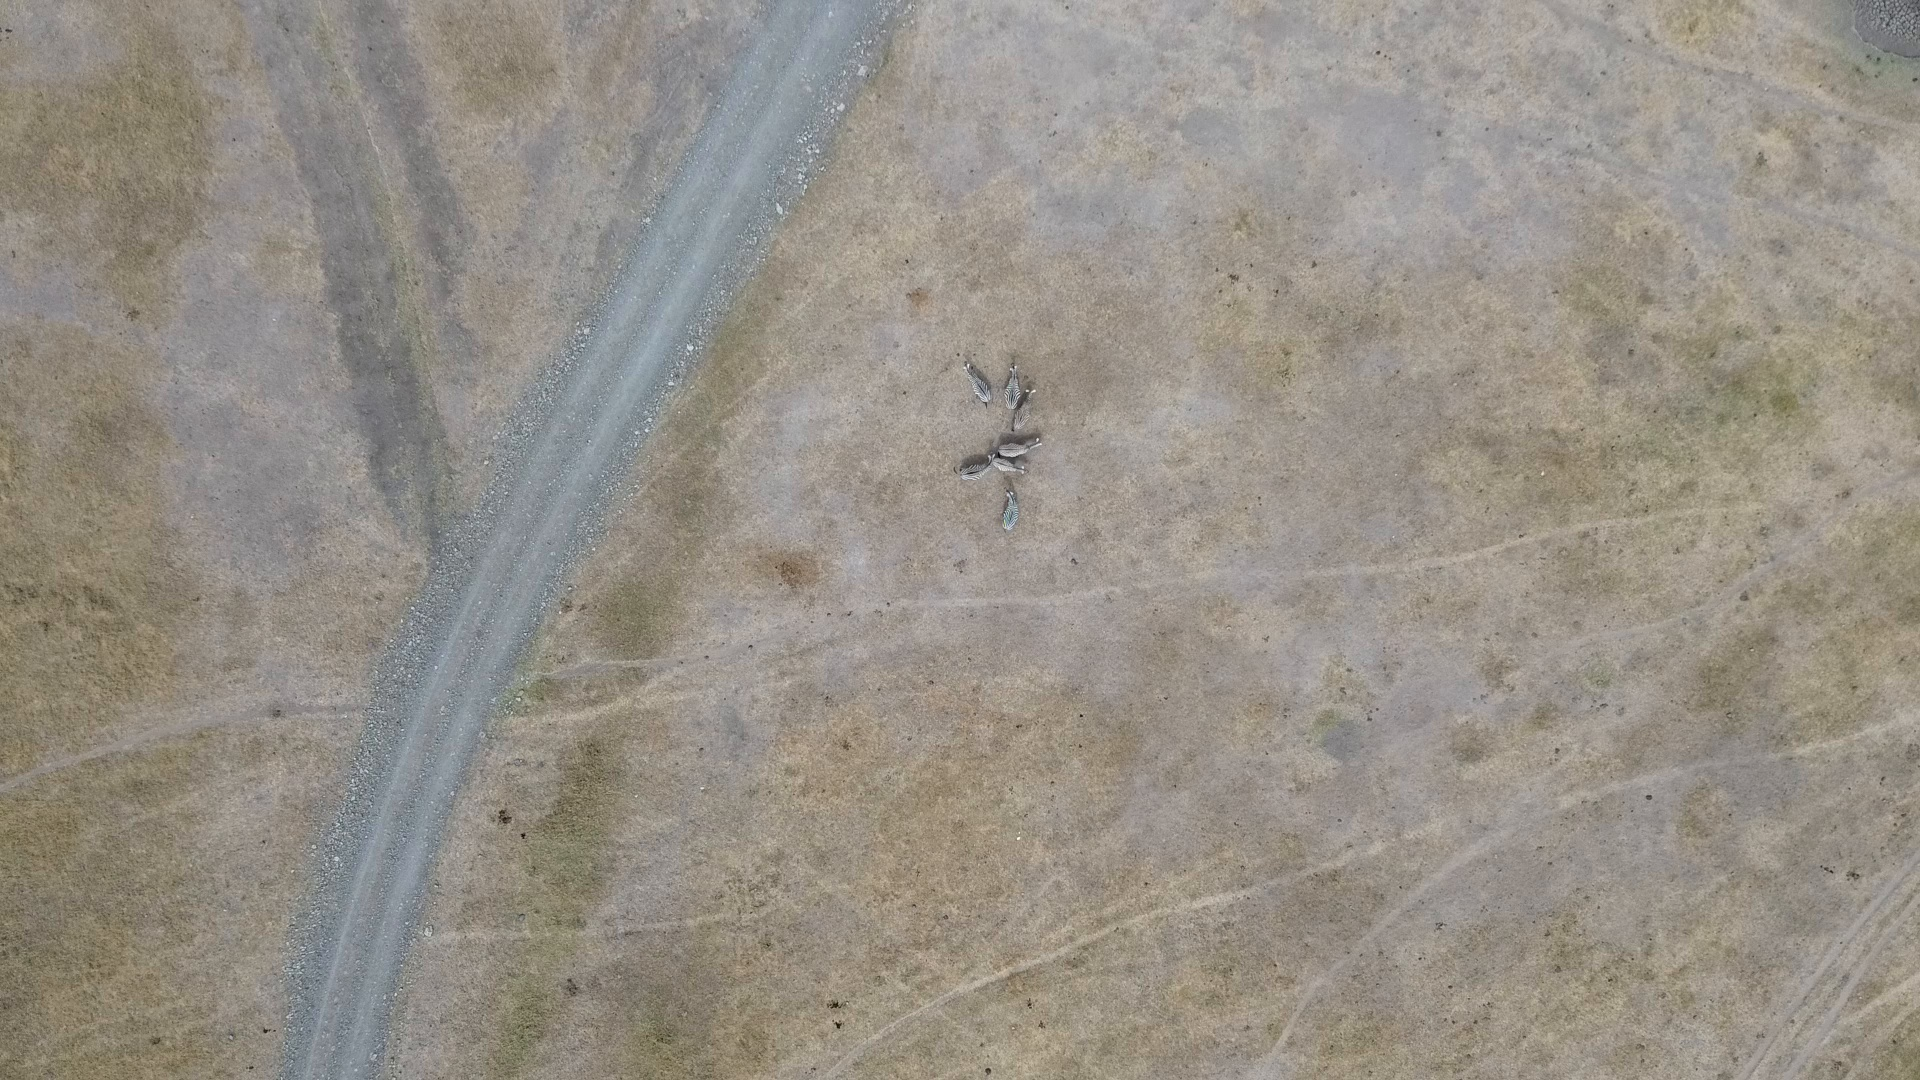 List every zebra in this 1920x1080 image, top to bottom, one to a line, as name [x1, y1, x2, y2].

zebra [962, 363, 992, 402]
zebra [1003, 365, 1021, 409]
zebra [1013, 387, 1036, 430]
zebra [998, 438, 1042, 458]
zebra [959, 453, 995, 480]
zebra [992, 457, 1028, 473]
zebra [1002, 490, 1020, 530]